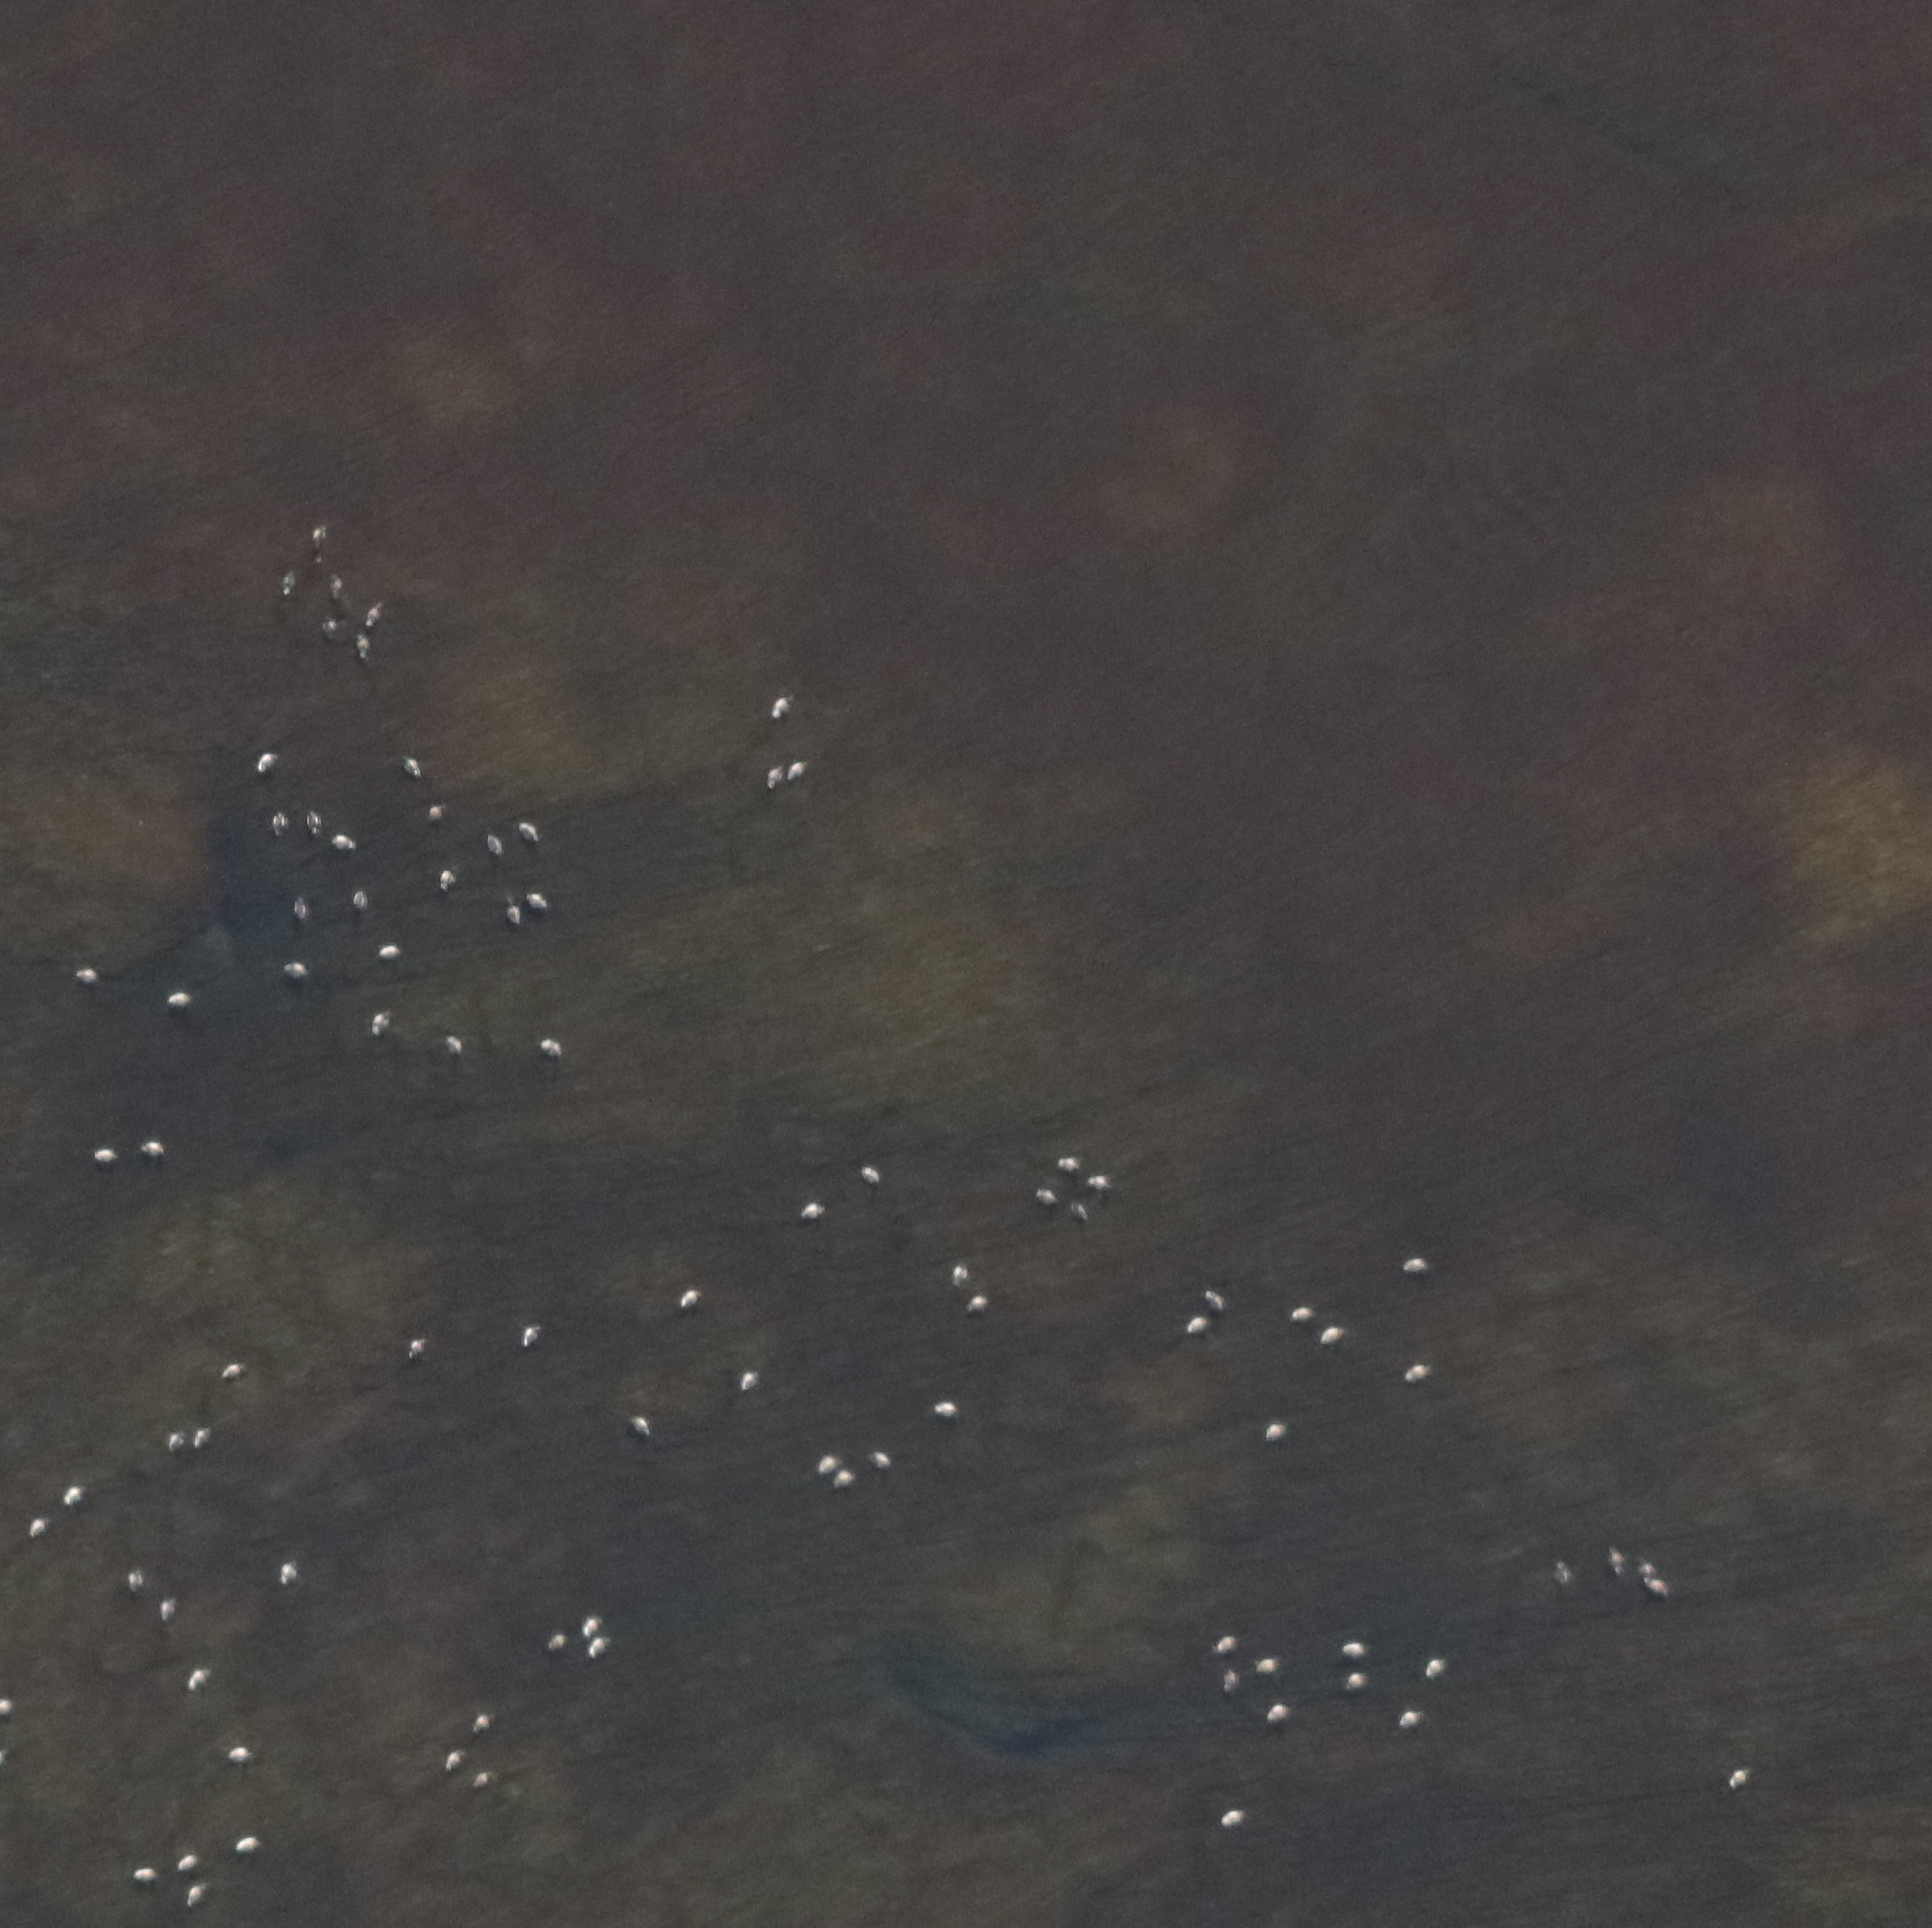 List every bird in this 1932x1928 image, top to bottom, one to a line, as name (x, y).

brant (319, 536)
brant (286, 582)
brant (333, 585)
brant (371, 618)
brant (329, 627)
brant (364, 647)
brant (781, 709)
brant (266, 762)
brant (407, 767)
brant (798, 770)
brant (769, 776)
brant (439, 815)
brant (312, 822)
brant (279, 823)
brant (529, 834)
brant (343, 843)
brant (494, 843)
brant (446, 882)
brant (537, 899)
brant (357, 903)
brant (301, 910)
brant (512, 914)
brant (391, 953)
brant (297, 971)
brant (86, 978)
brant (180, 1000)
brant (381, 1024)
brant (453, 1043)
brant (552, 1049)
brant (152, 1149)
brant (103, 1154)
brant (1070, 1163)
brant (871, 1176)
brant (1099, 1184)
brant (1046, 1198)
brant (812, 1210)
brant (1082, 1211)
brant (961, 1269)
brant (1409, 1272)
brant (690, 1301)
brant (1225, 1302)
brant (981, 1306)
brant (1306, 1318)
brant (1195, 1334)
brant (531, 1336)
brant (1330, 1339)
brant (409, 1350)
brant (1418, 1373)
brant (233, 1376)
brant (750, 1381)
brant (954, 1411)
brant (641, 1426)
brant (1278, 1432)
brant (178, 1441)
brant (206, 1441)
brant (881, 1461)
brant (827, 1468)
brant (846, 1481)
brant (76, 1488)
brant (38, 1529)
brant (1616, 1562)
brant (1649, 1567)
brant (294, 1574)
brant (1559, 1574)
brant (141, 1582)
brant (1656, 1585)
brant (168, 1606)
brant (595, 1620)
brant (556, 1643)
brant (599, 1646)
brant (1228, 1646)
brant (1354, 1650)
brant (1436, 1669)
brant (1273, 1670)
brant (200, 1679)
brant (1225, 1681)
brant (1351, 1683)
brant (5, 1707)
brant (1415, 1711)
brant (1280, 1720)
brant (486, 1723)
brant (246, 1753)
brant (456, 1759)
brant (487, 1780)
brant (1738, 1780)
brant (1239, 1814)
brant (251, 1846)
brant (190, 1864)
brant (147, 1871)
brant (197, 1887)